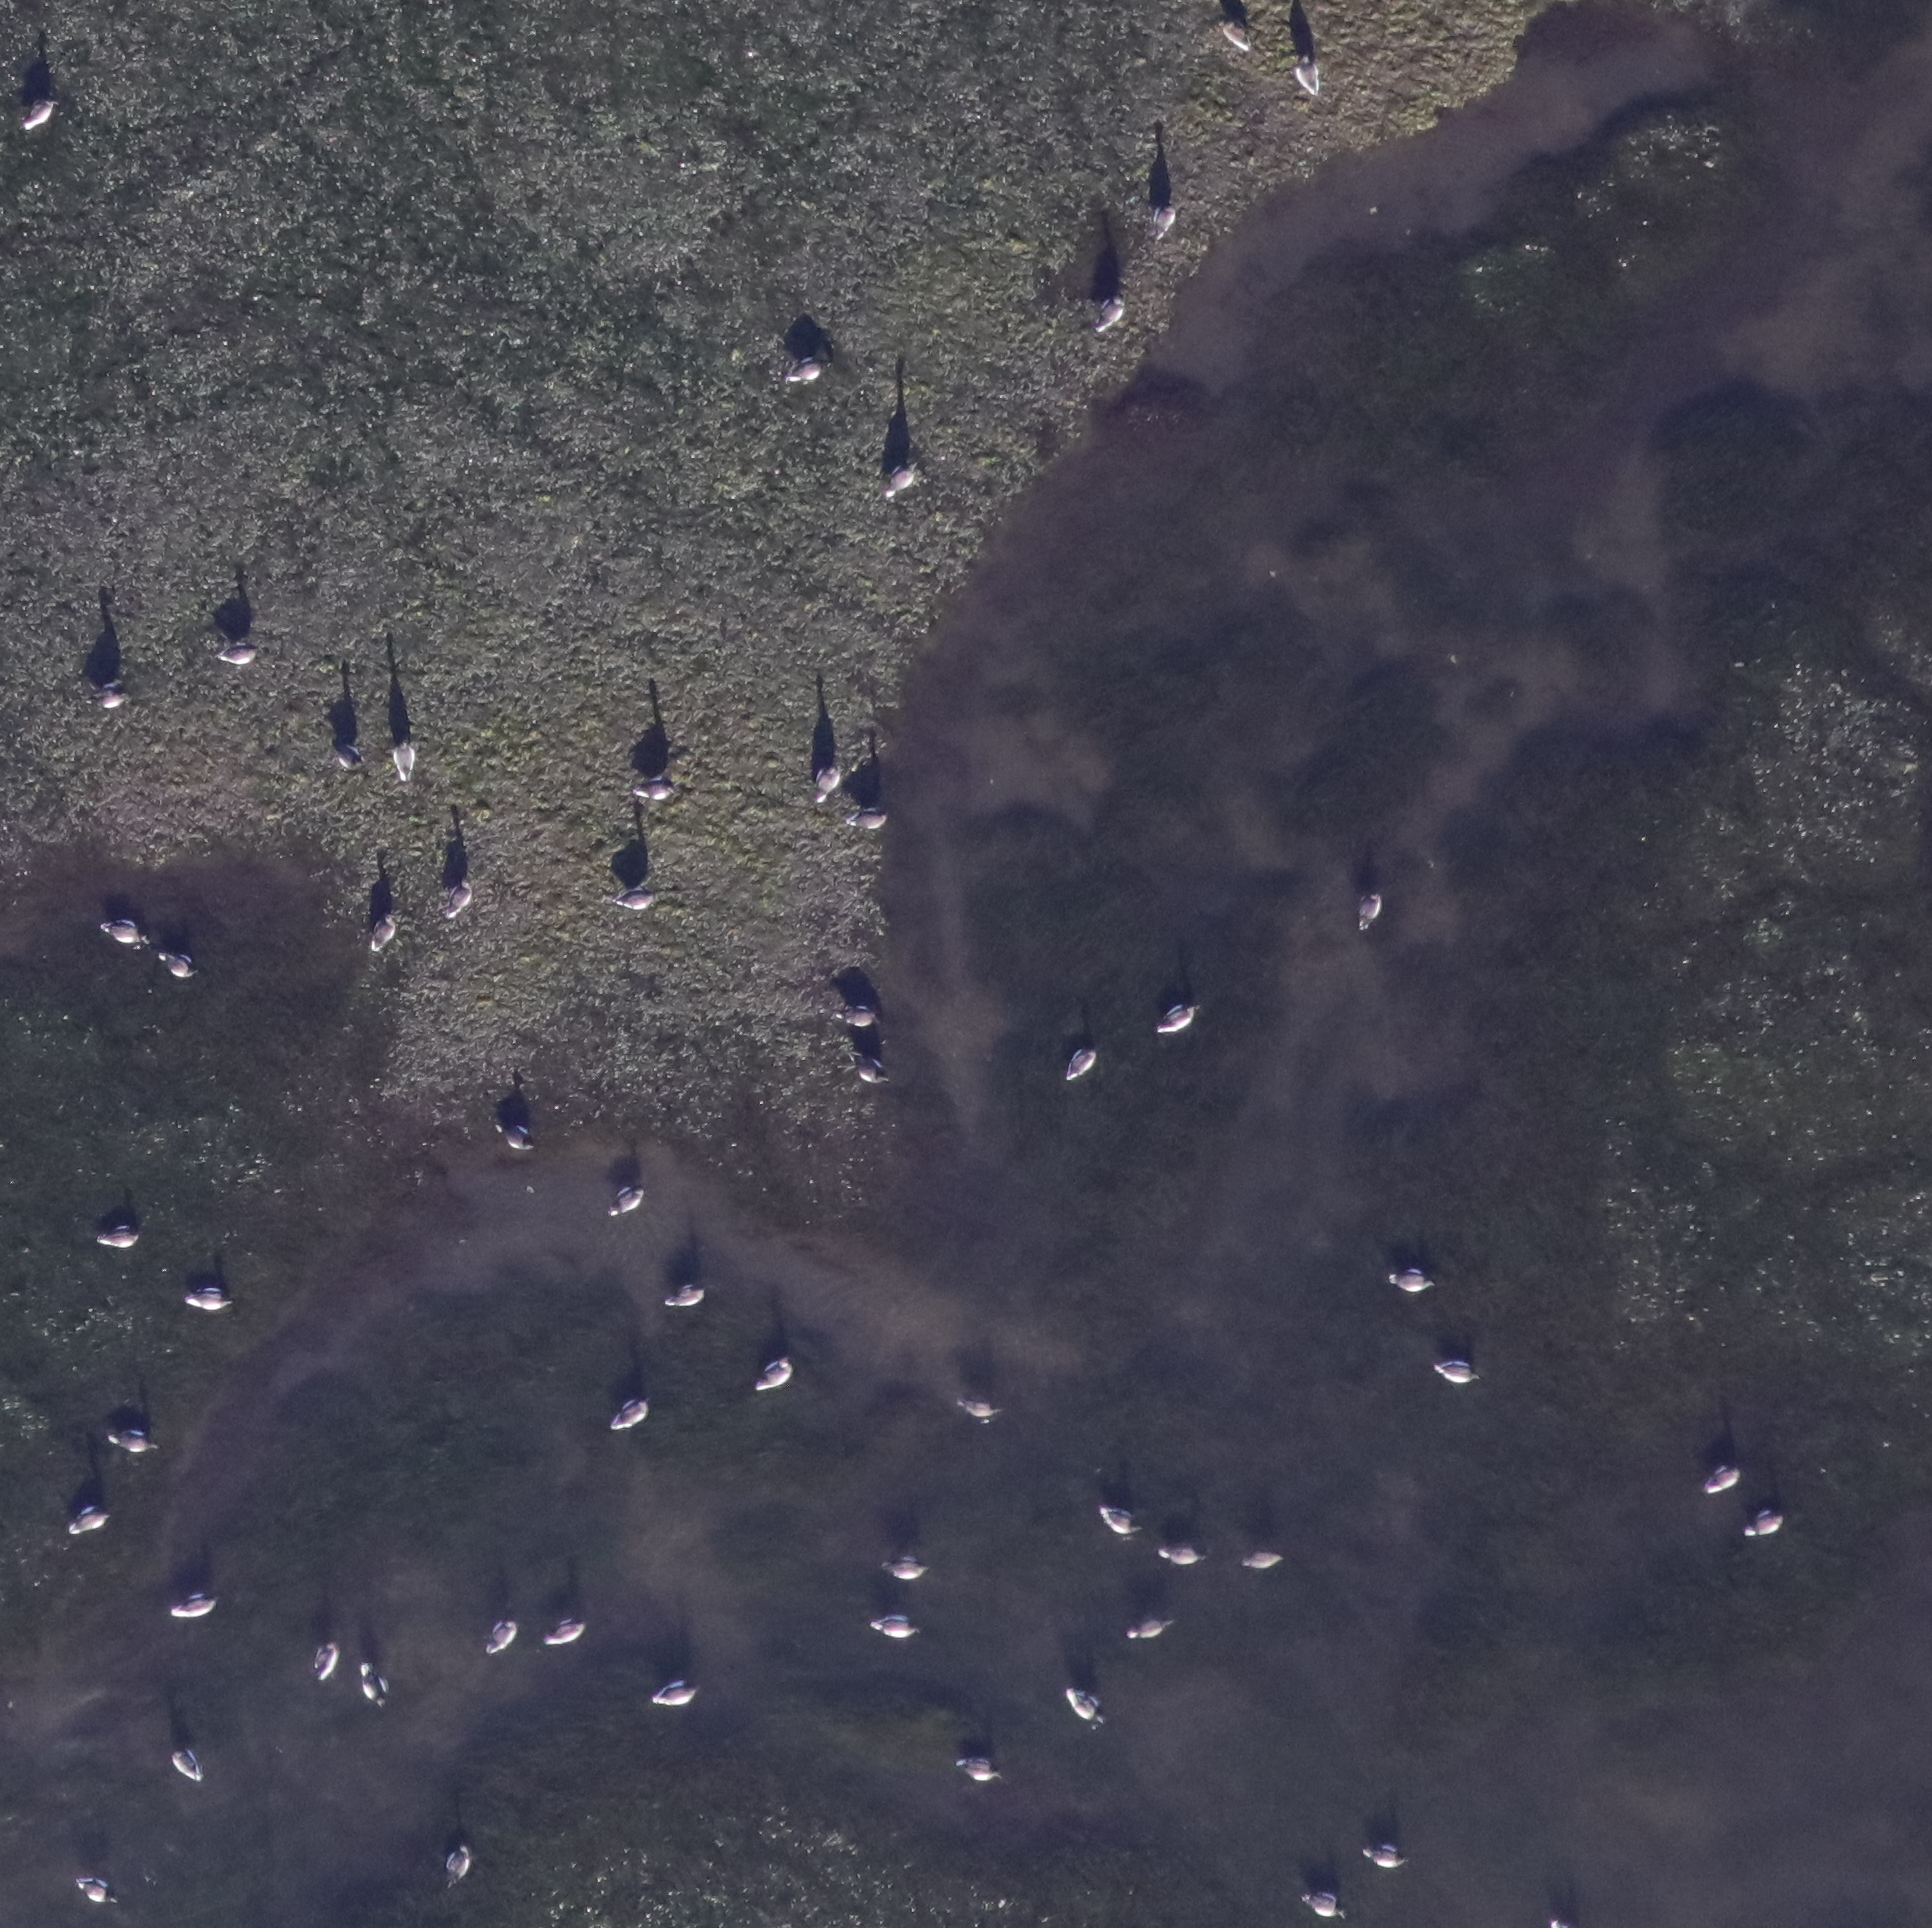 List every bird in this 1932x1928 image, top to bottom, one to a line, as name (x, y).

brant (1230, 34)
brant (1308, 76)
brant (33, 115)
brant (1166, 211)
brant (1109, 299)
brant (808, 369)
brant (905, 472)
brant (242, 653)
brant (113, 698)
brant (342, 749)
brant (404, 757)
brant (824, 773)
brant (656, 789)
brant (868, 817)
brant (636, 890)
brant (459, 898)
brant (1369, 910)
brant (125, 929)
brant (382, 935)
brant (179, 964)
brant (860, 1016)
brant (1178, 1017)
brant (1081, 1061)
brant (870, 1067)
brant (516, 1135)
brant (628, 1198)
brant (120, 1235)
brant (1412, 1279)
brant (688, 1295)
brant (210, 1296)
brant (1457, 1370)
brant (776, 1374)
brant (980, 1408)
brant (632, 1413)
brant (133, 1441)
brant (1724, 1476)
brant (1121, 1518)
brant (89, 1519)
brant (1766, 1519)
brant (1183, 1554)
brant (1260, 1561)
brant (909, 1564)
brant (195, 1604)
brant (896, 1625)
brant (1152, 1626)
brant (499, 1635)
brant (560, 1635)
brant (326, 1660)
brant (374, 1685)
brant (676, 1693)
brant (1082, 1701)
brant (186, 1760)
brant (979, 1768)
brant (1386, 1855)
brant (460, 1862)
brant (98, 1889)
brant (1325, 1903)